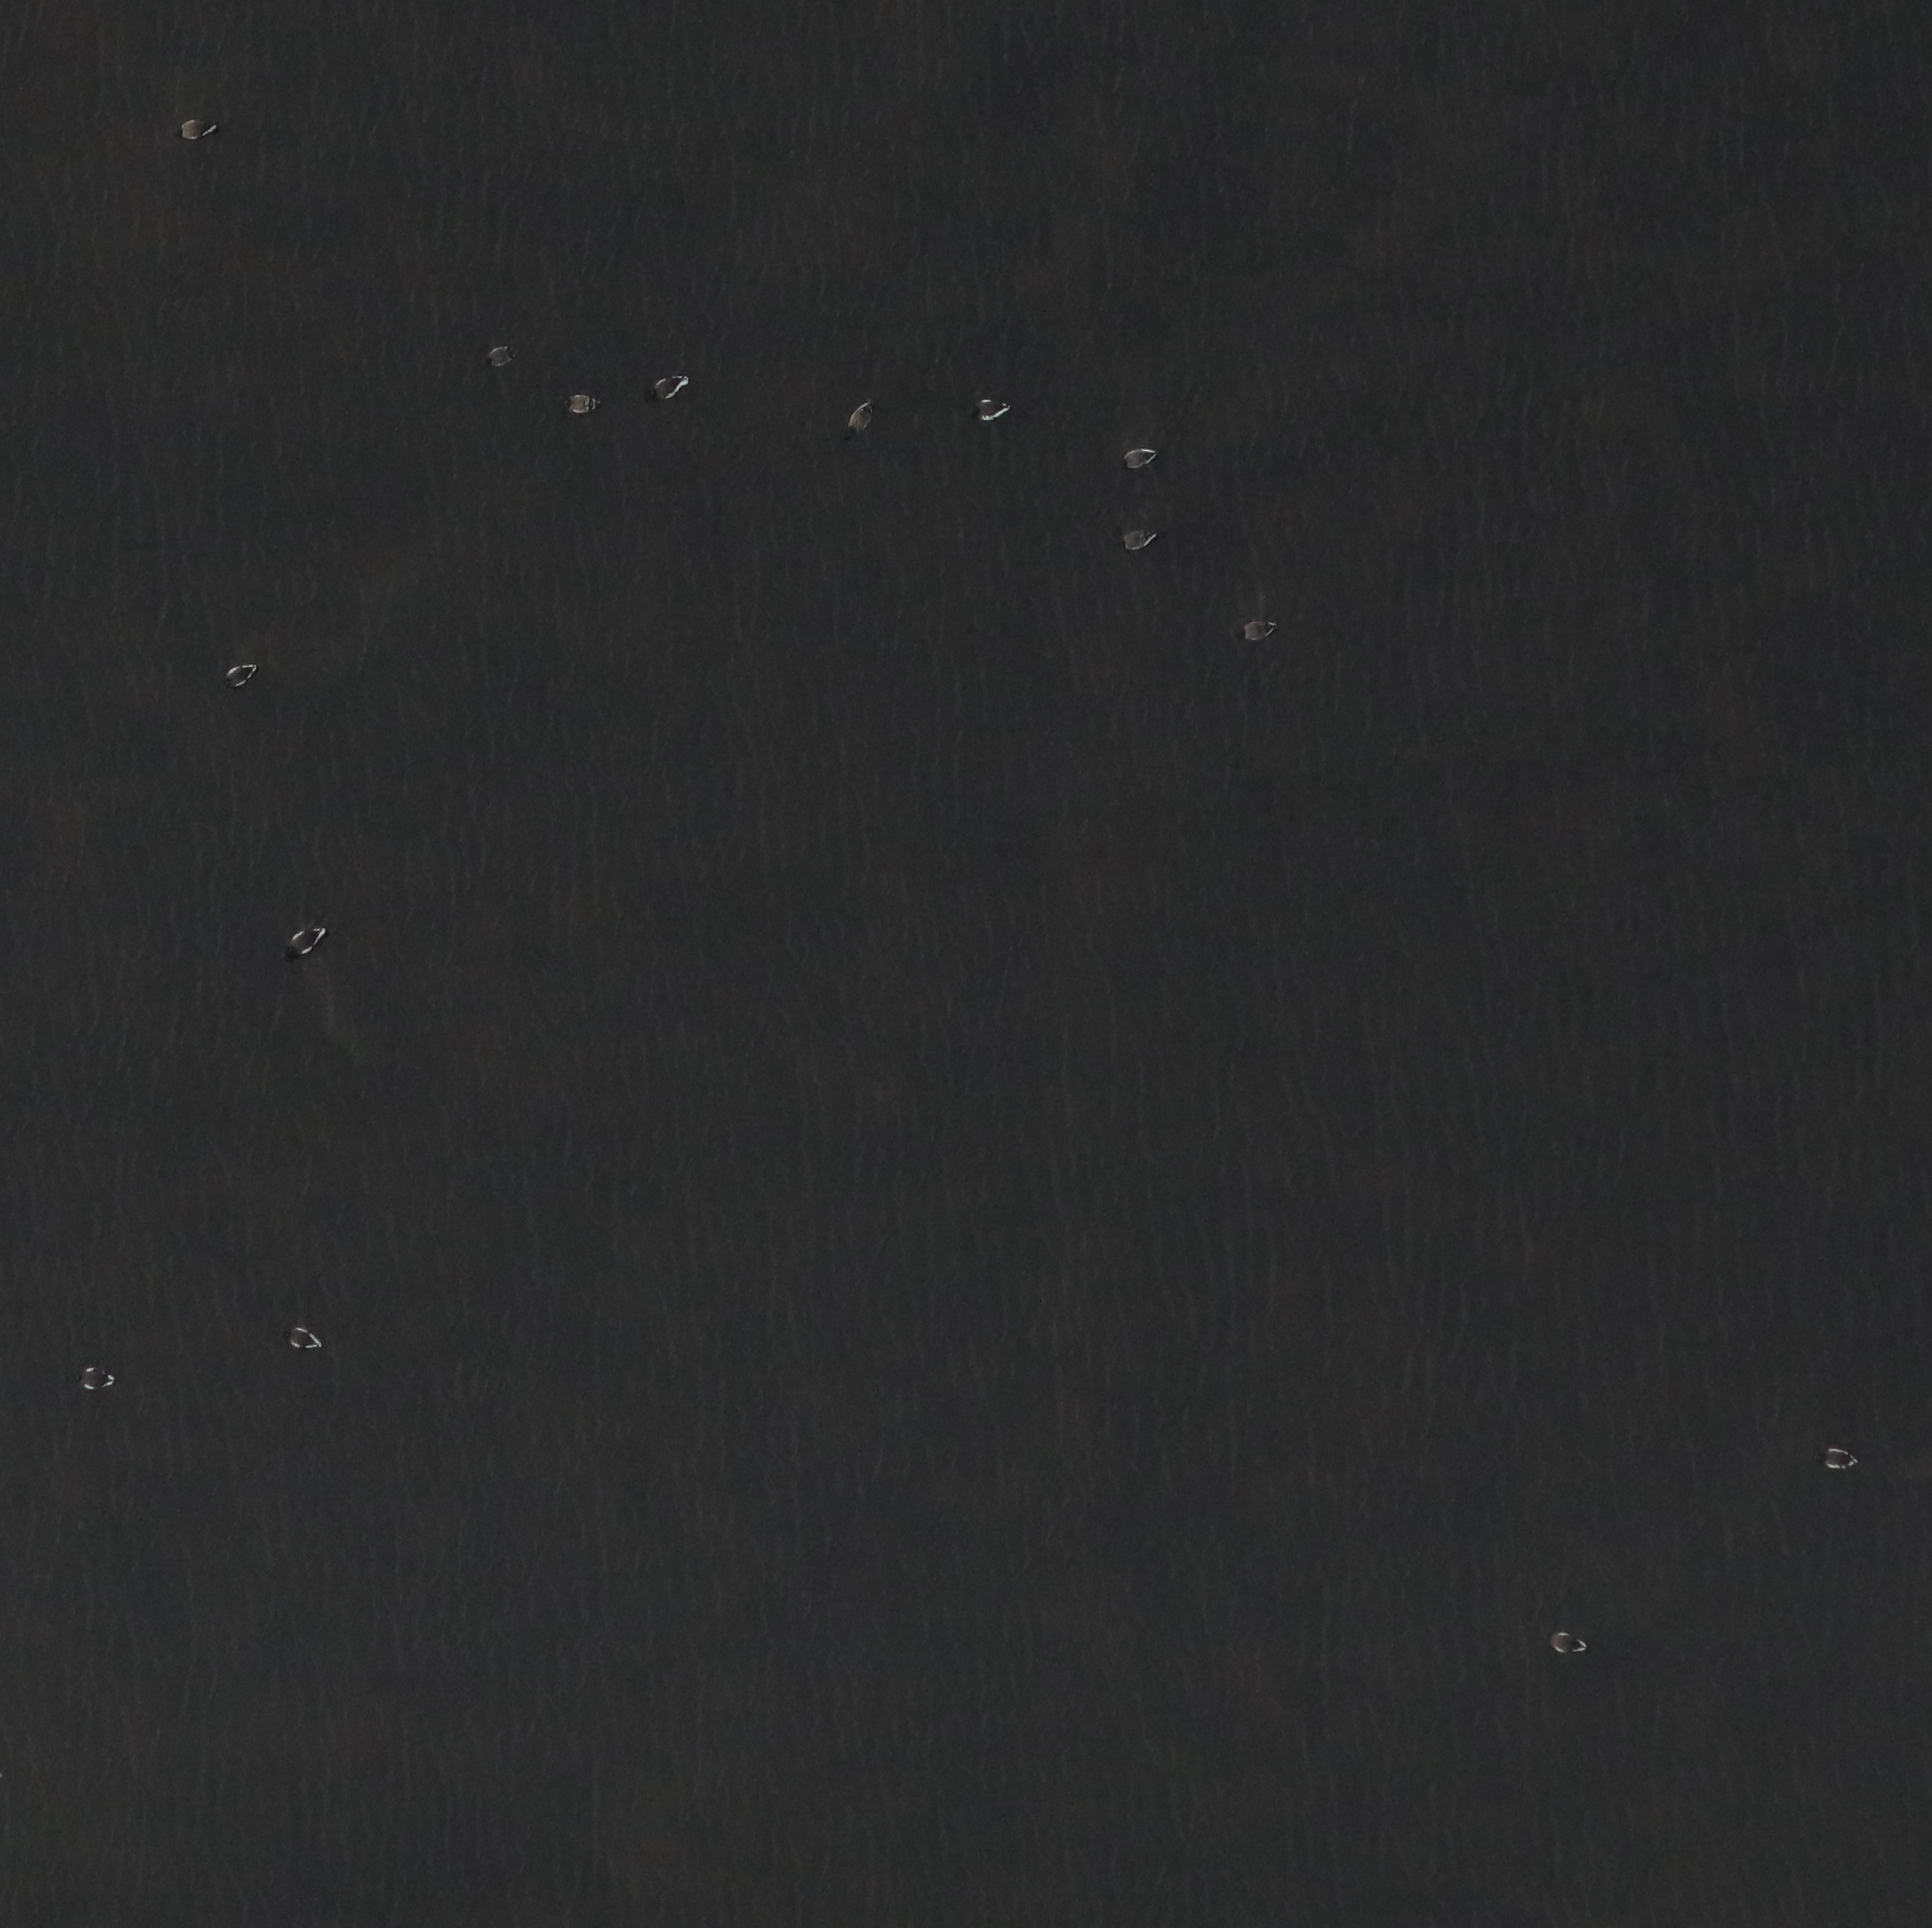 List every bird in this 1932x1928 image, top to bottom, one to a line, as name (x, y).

brant (196, 129)
brant (500, 358)
brant (669, 386)
brant (582, 403)
brant (992, 410)
brant (861, 419)
brant (1137, 459)
brant (1136, 540)
brant (1257, 631)
brant (241, 678)
brant (305, 942)
brant (302, 1339)
brant (93, 1377)
brant (1838, 1459)
brant (1566, 1643)